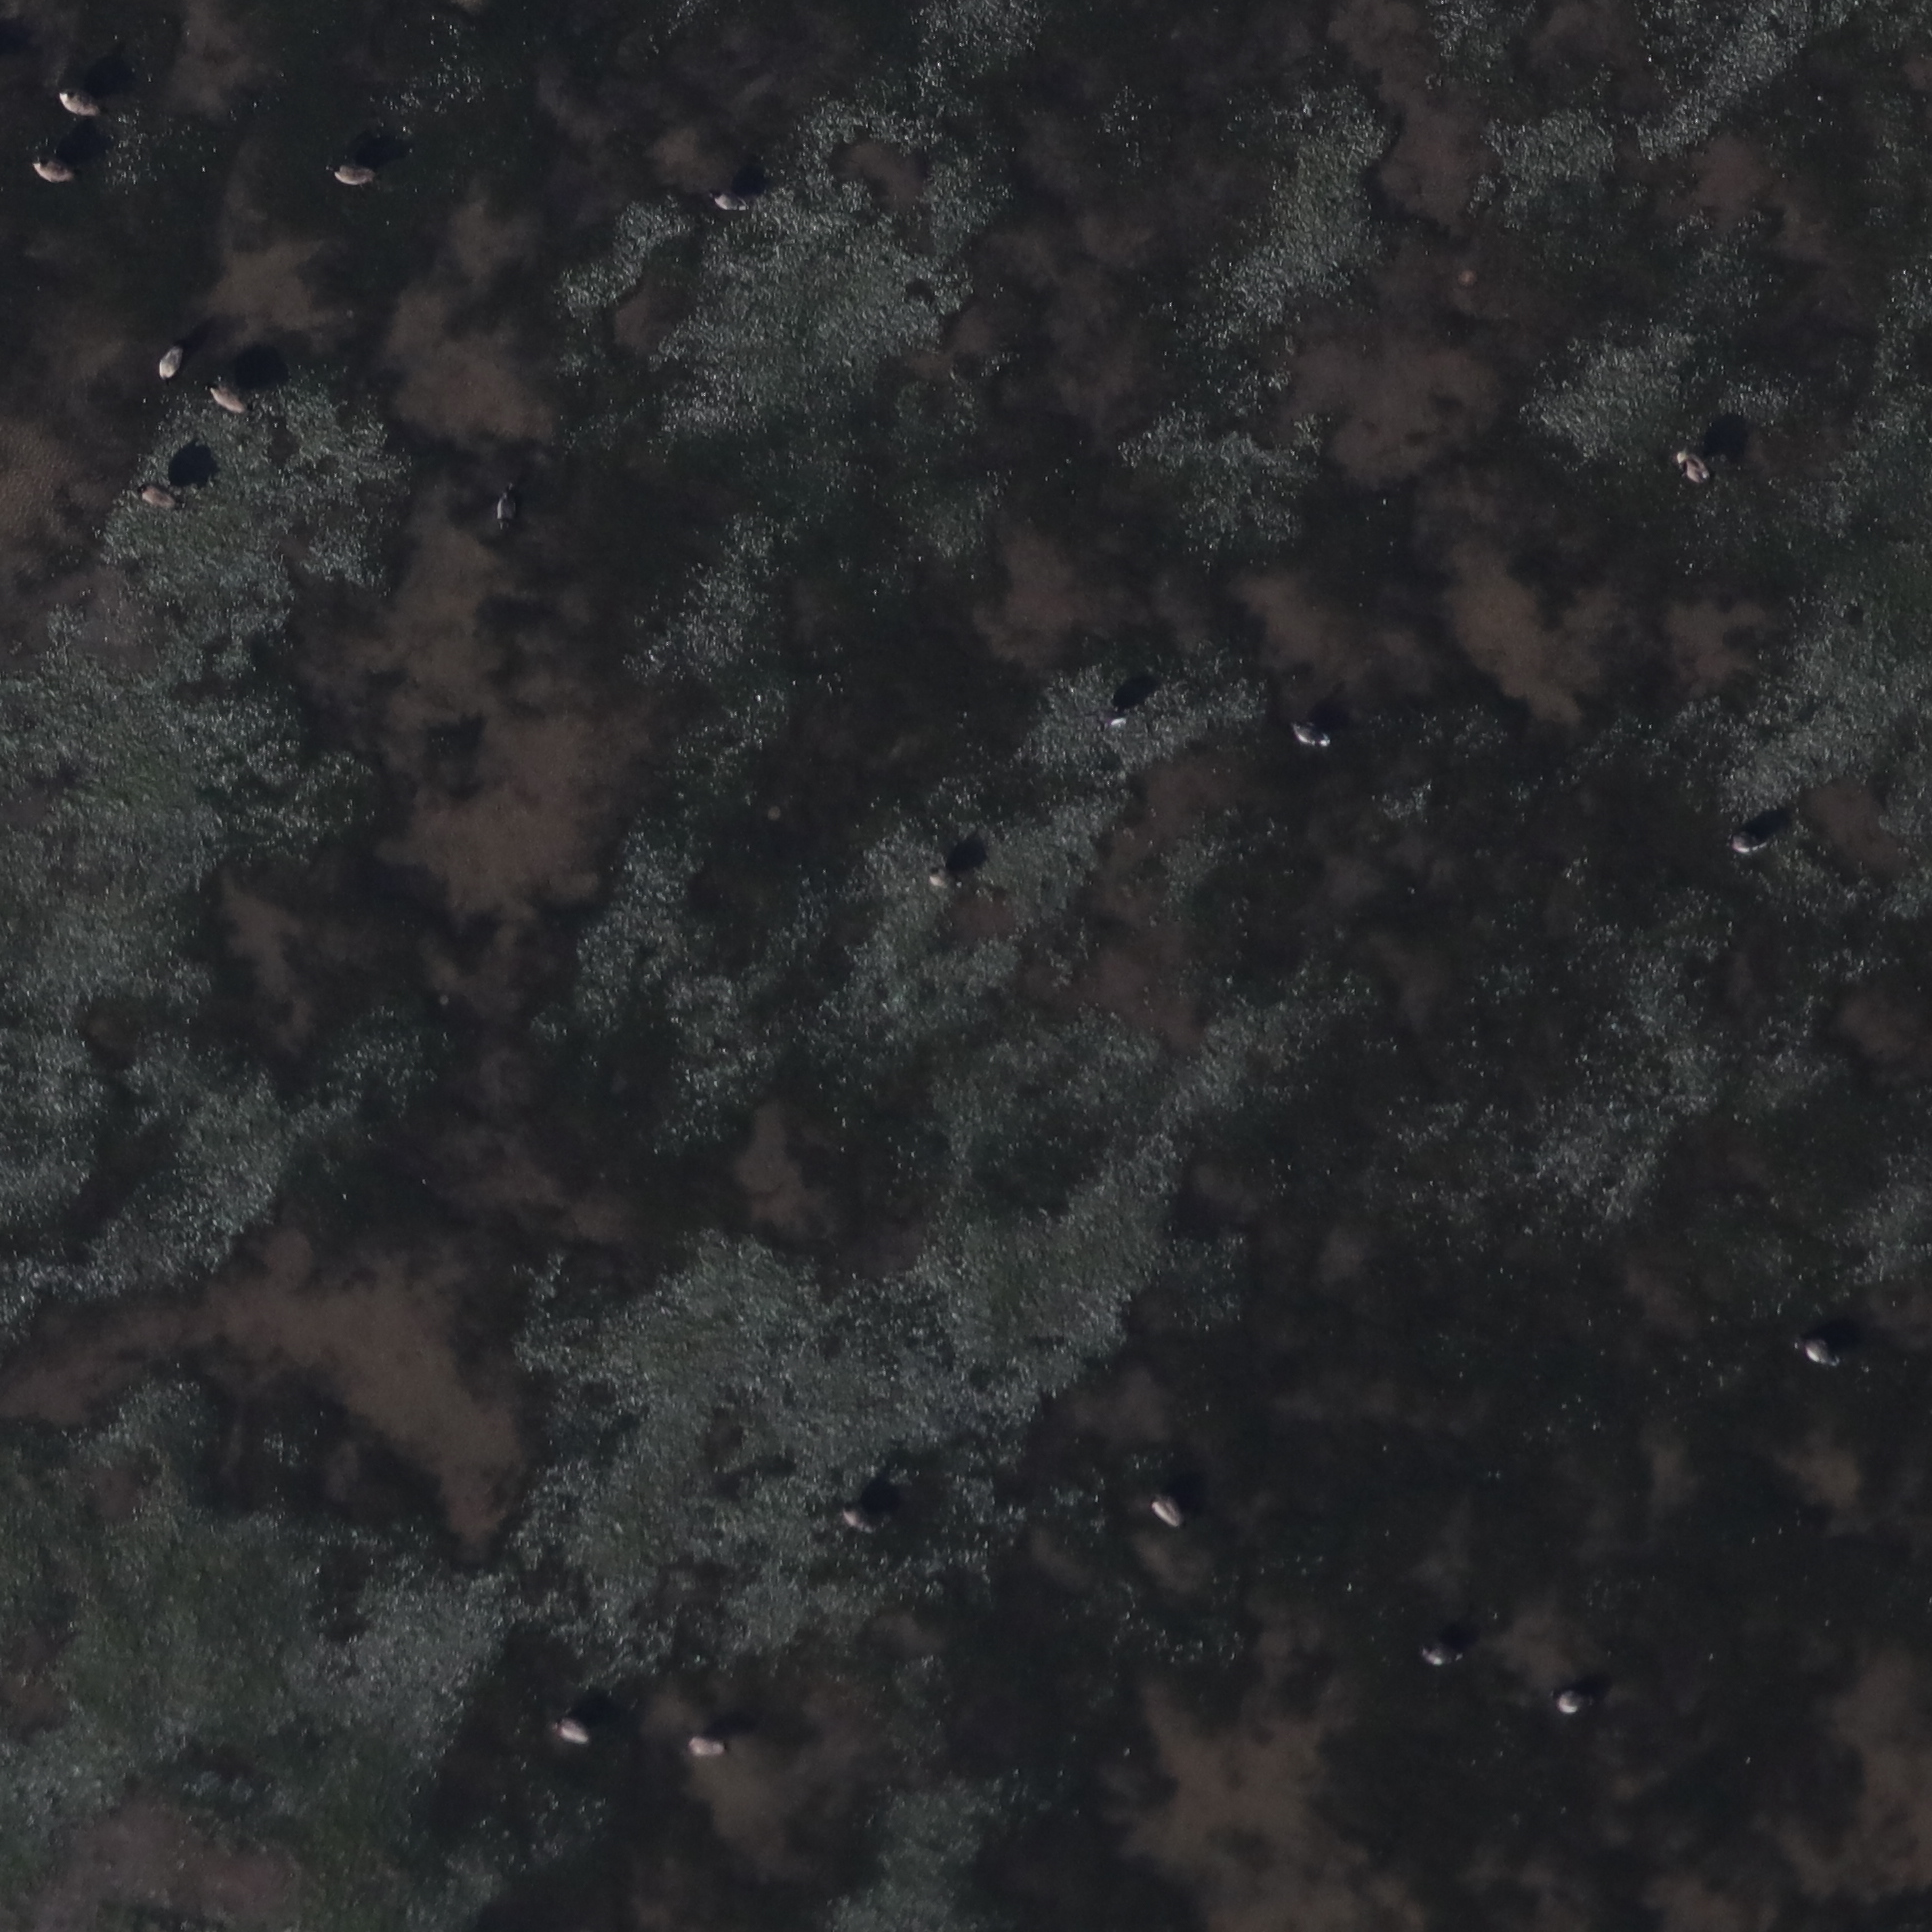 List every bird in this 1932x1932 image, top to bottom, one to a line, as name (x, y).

Canada goose (79, 104)
Canada goose (53, 167)
Canada goose (353, 175)
Canada goose (171, 363)
Canada goose (229, 398)
Canada goose (1695, 469)
Canada goose (157, 497)
Canada goose (505, 509)
brant (1107, 718)
brant (1310, 735)
brant (1746, 840)
brant (949, 881)
brant (1817, 1350)
Canada goose (1167, 1509)
Canada goose (861, 1520)
brant (1440, 1653)
brant (1571, 1700)
Canada goose (573, 1734)
Canada goose (699, 1745)